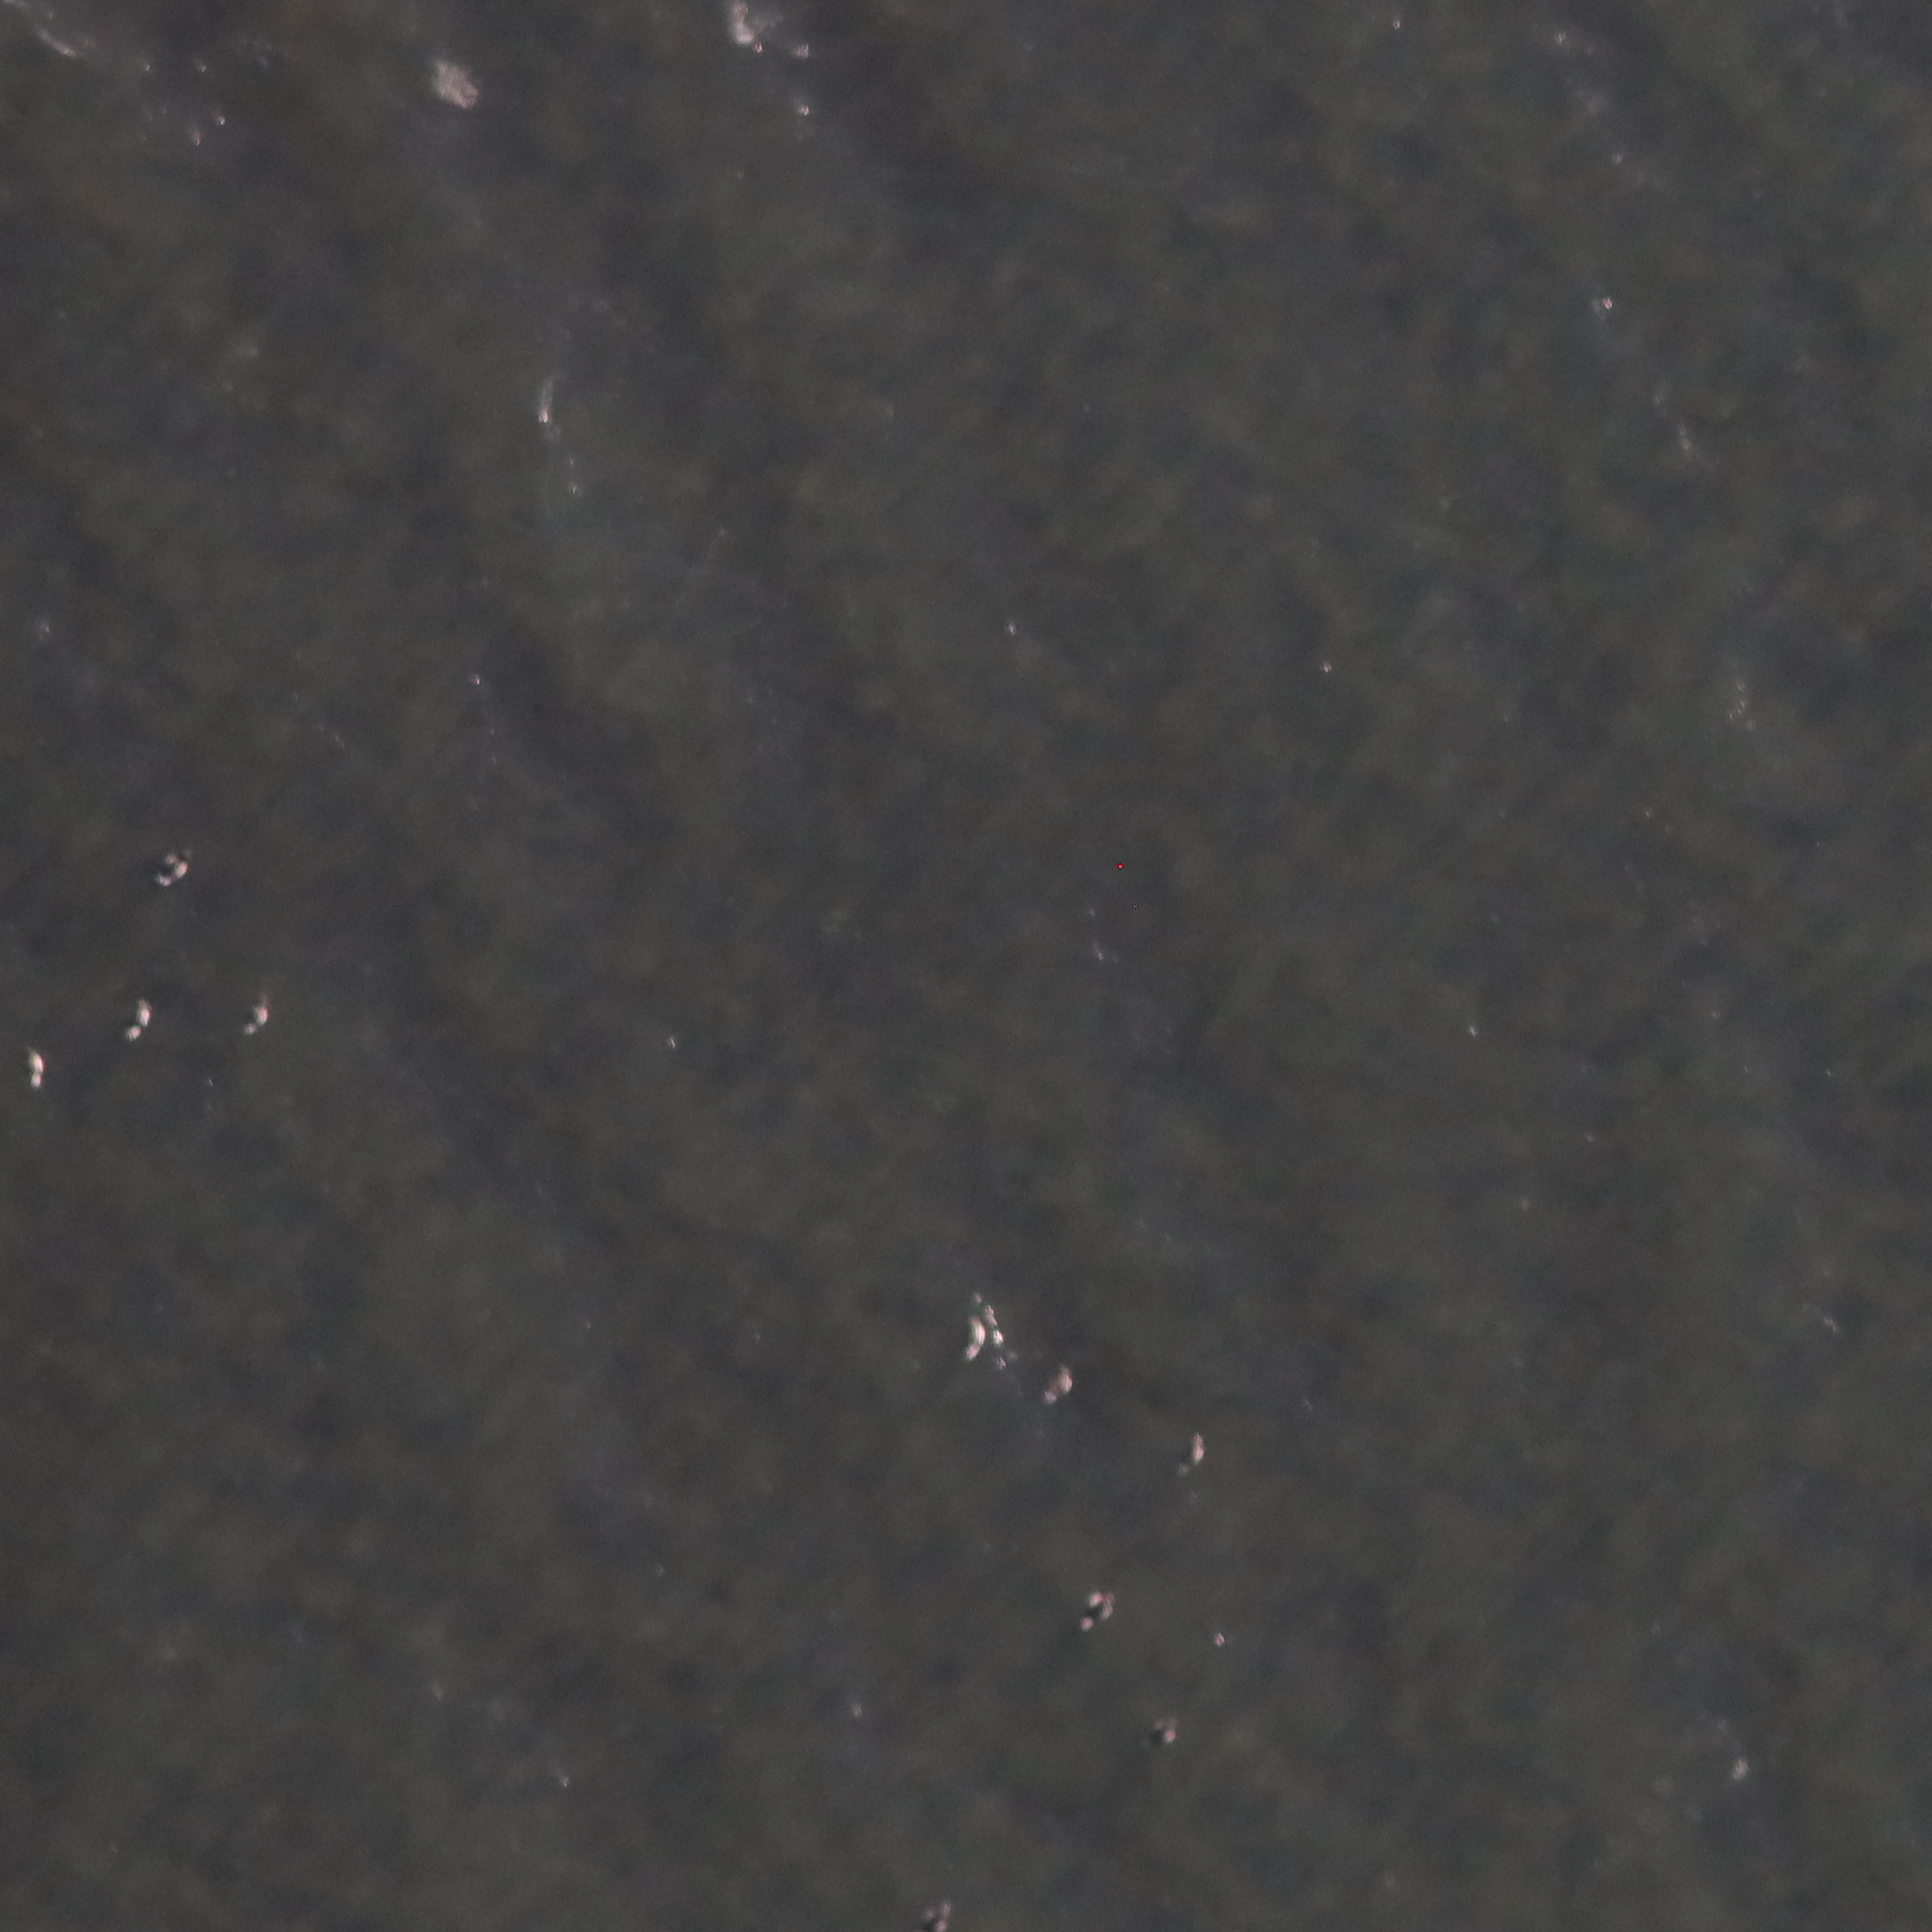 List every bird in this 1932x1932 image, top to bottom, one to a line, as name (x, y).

brant (173, 865)
brant (259, 1017)
brant (139, 1022)
brant (32, 1068)
brant (975, 1338)
brant (1054, 1384)
brant (1190, 1453)
brant (1099, 1603)
brant (1162, 1734)
brant (932, 1920)